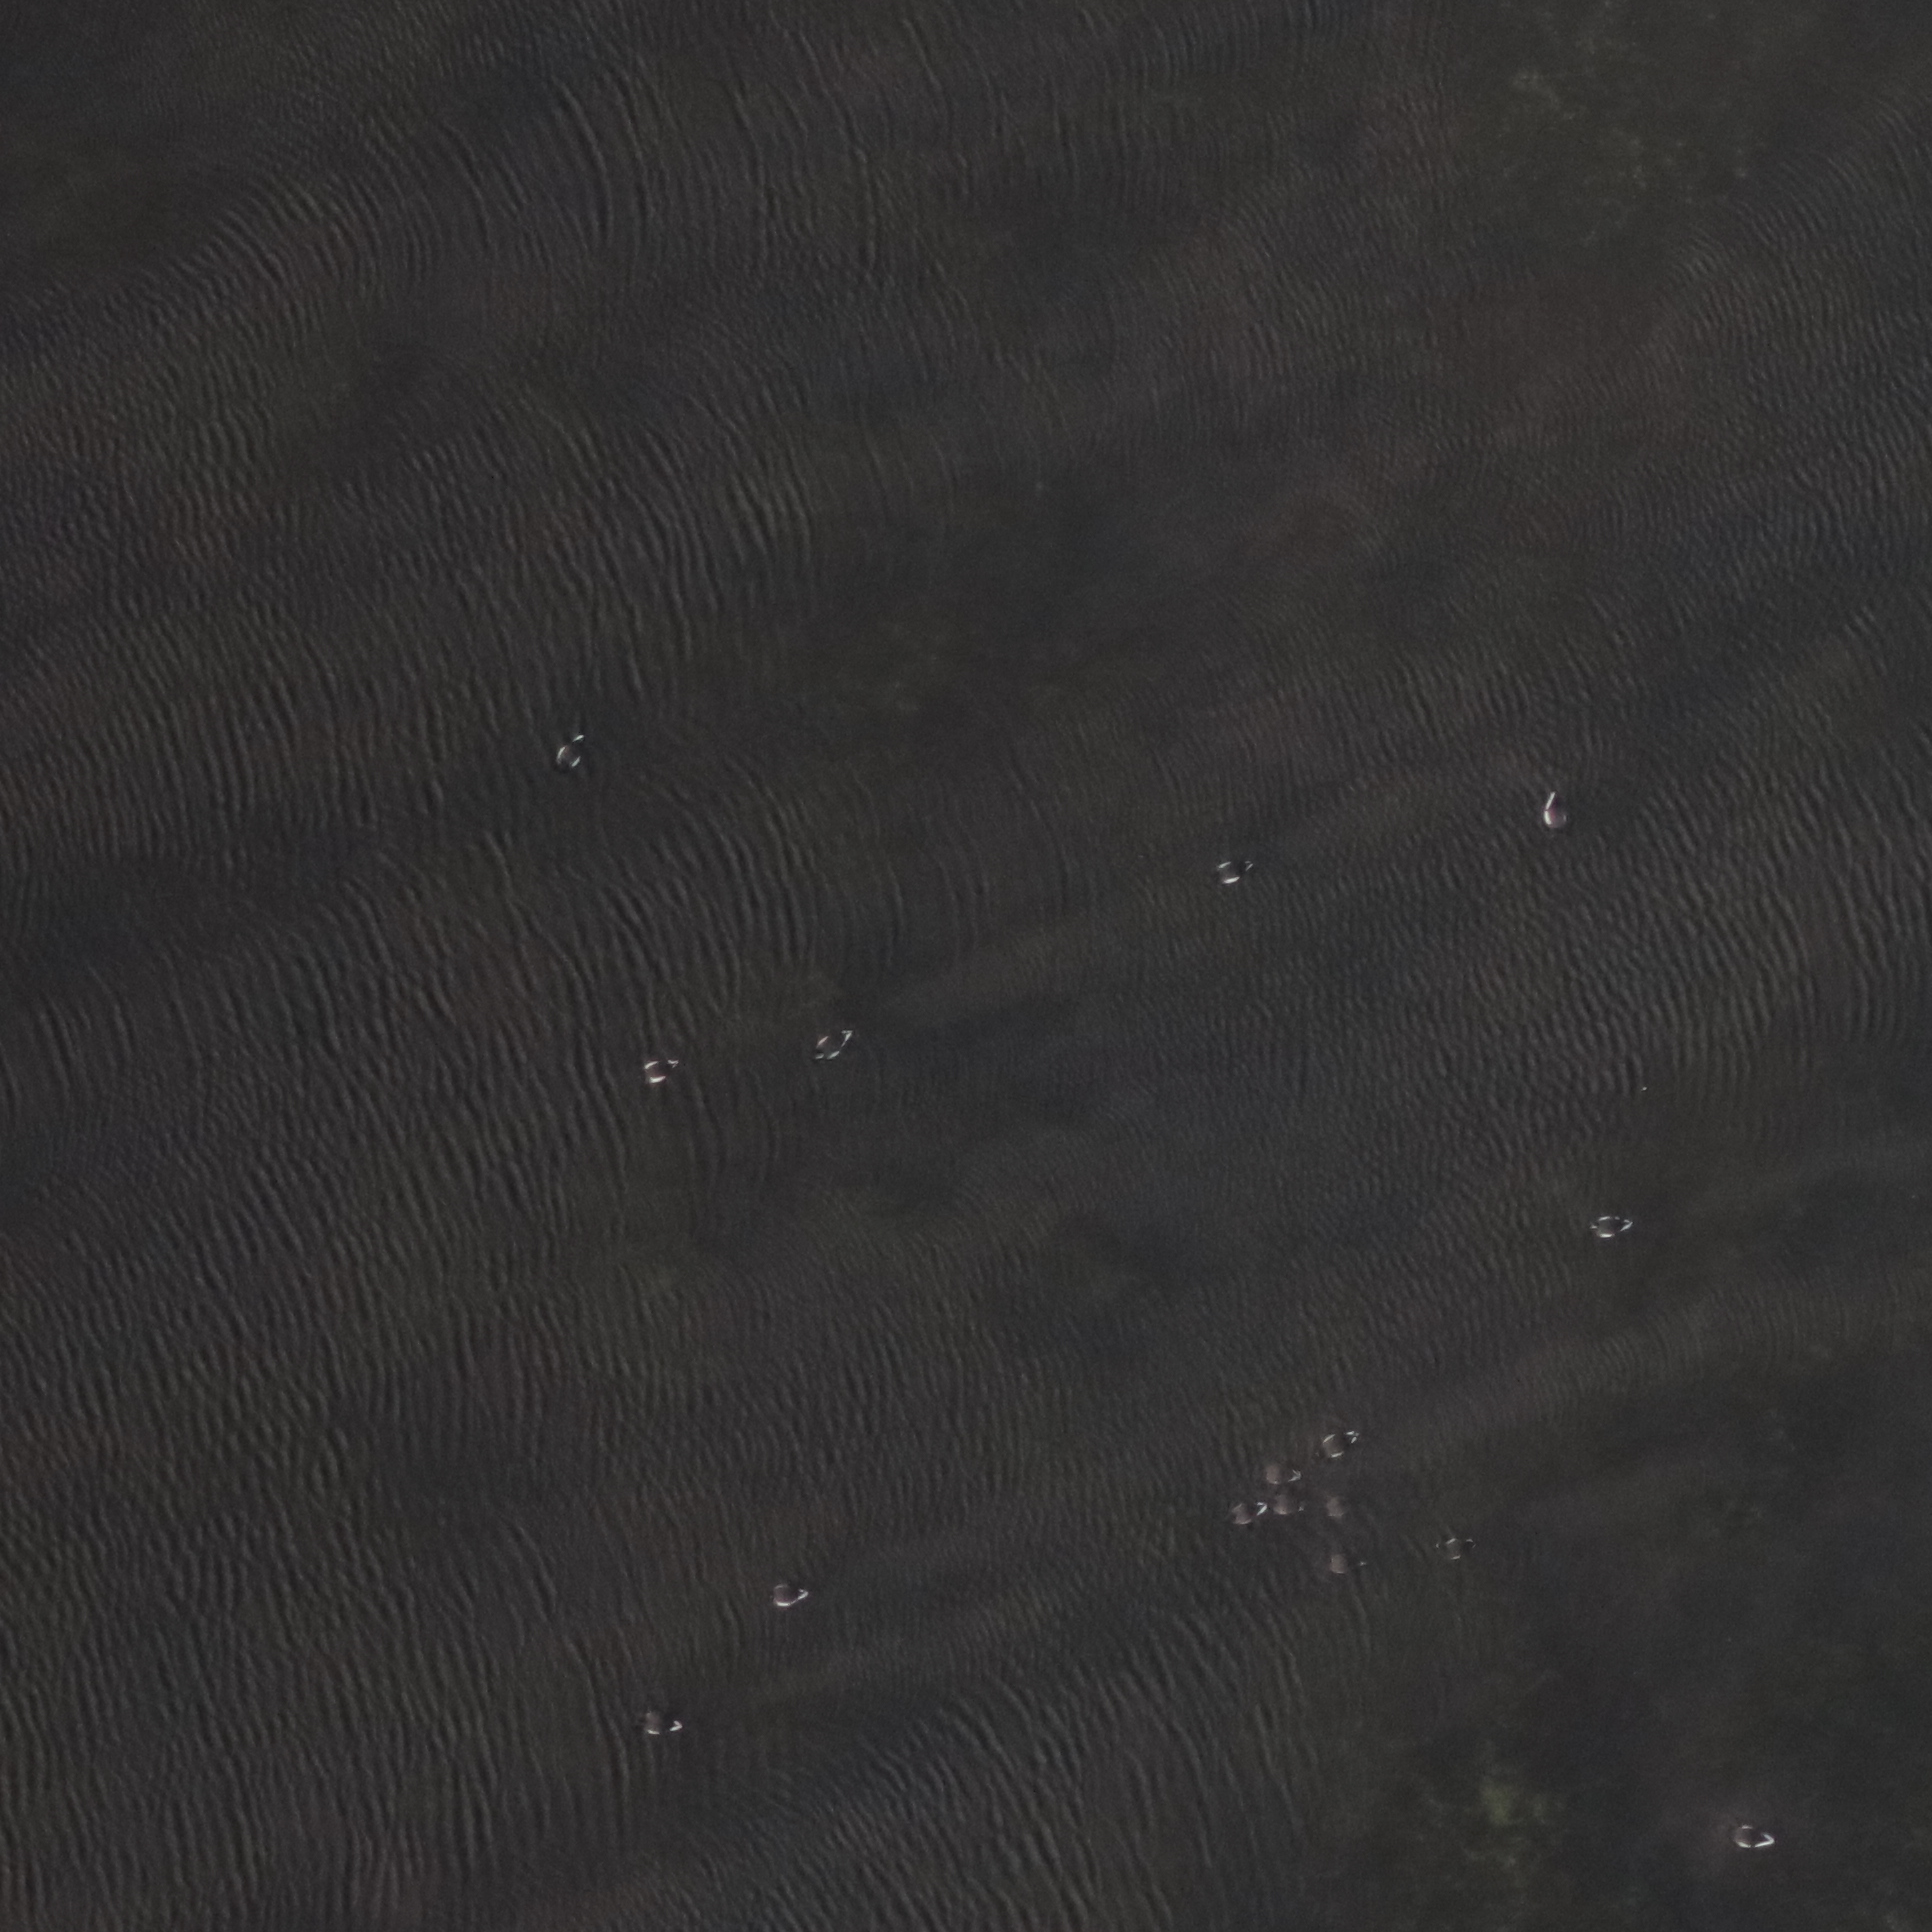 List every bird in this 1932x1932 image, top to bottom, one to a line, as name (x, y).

brant (569, 754)
brant (1554, 814)
brant (1230, 872)
brant (829, 1046)
brant (657, 1070)
brant (1609, 1226)
brant (1336, 1443)
brant (1283, 1474)
brant (1340, 1504)
brant (1287, 1505)
brant (1247, 1512)
brant (1455, 1545)
brant (1343, 1563)
brant (787, 1593)
brant (656, 1724)
brant (1752, 1837)